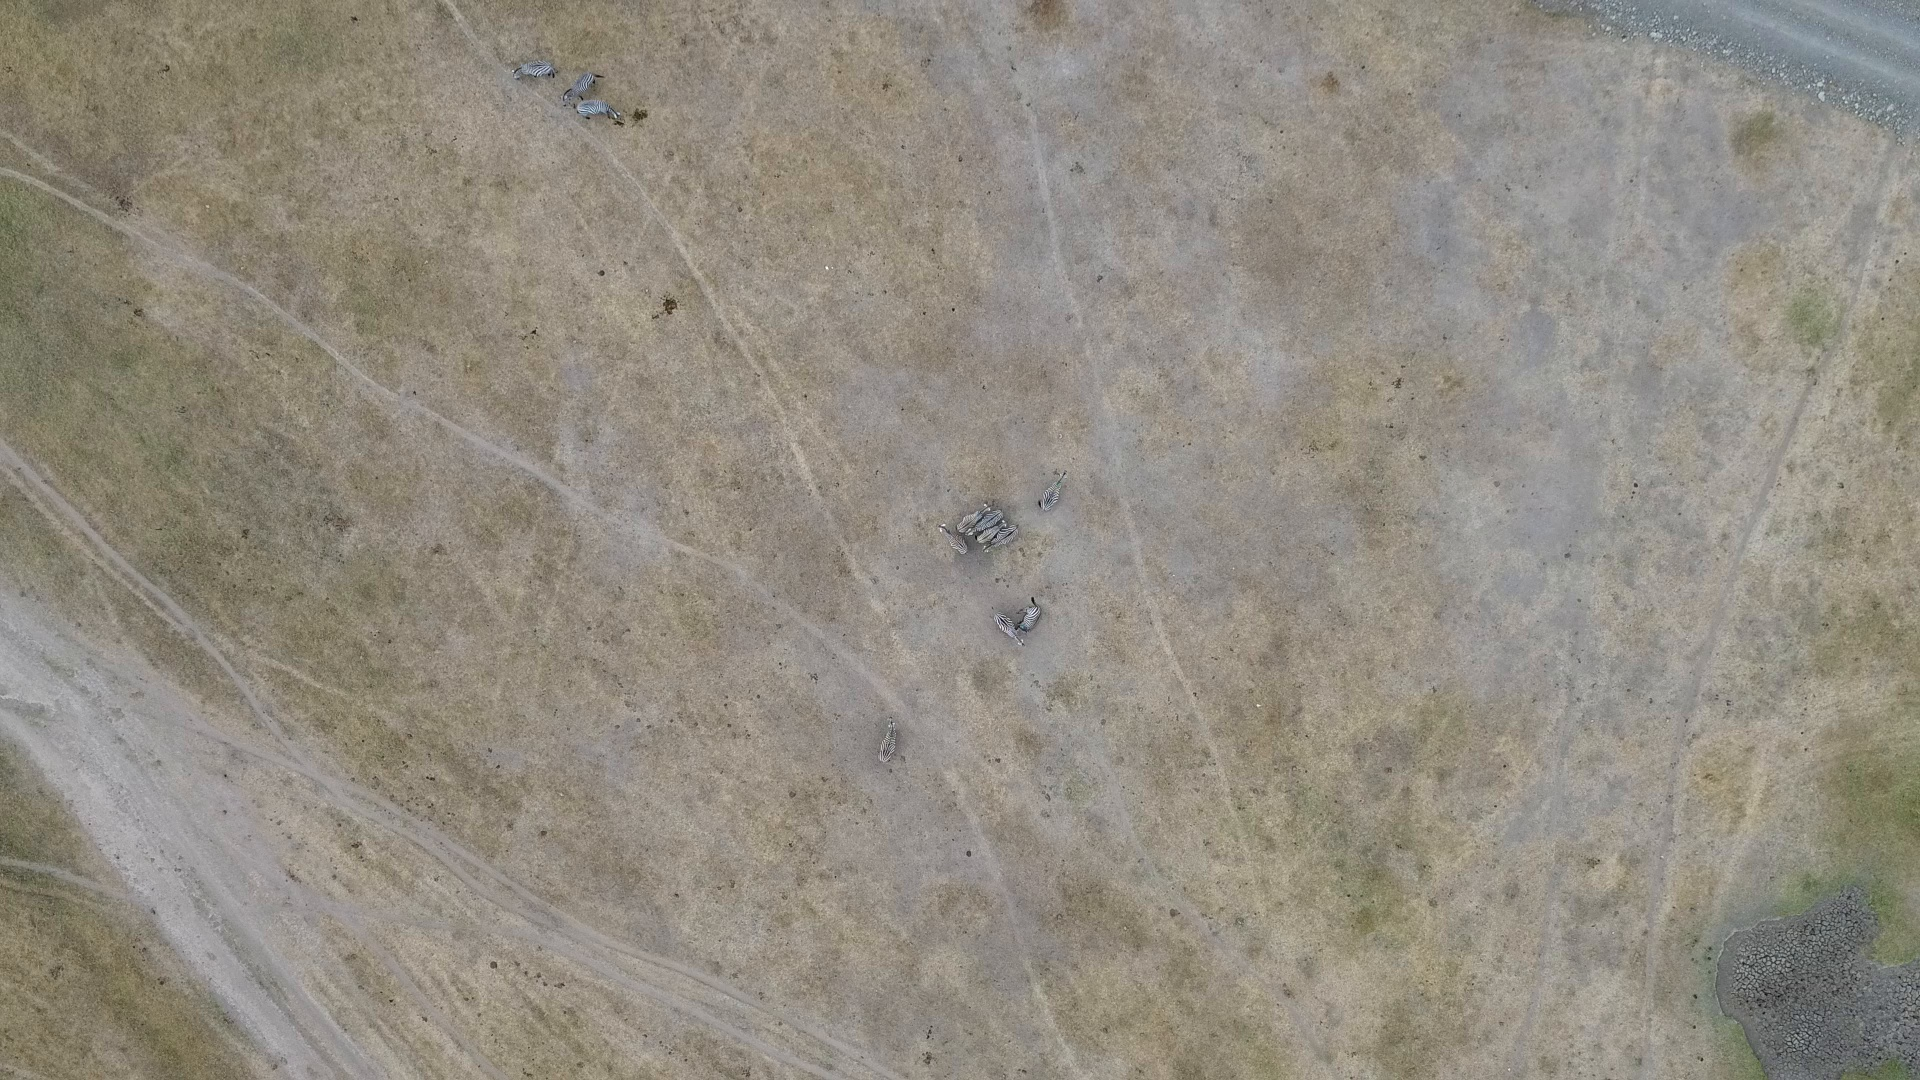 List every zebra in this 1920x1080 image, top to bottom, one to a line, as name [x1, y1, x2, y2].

zebra [513, 60, 554, 79]
zebra [563, 72, 600, 104]
zebra [574, 98, 616, 118]
zebra [1040, 473, 1065, 511]
zebra [956, 505, 989, 533]
zebra [965, 509, 1003, 536]
zebra [976, 520, 1007, 544]
zebra [980, 524, 1020, 554]
zebra [940, 526, 968, 556]
zebra [1017, 601, 1040, 634]
zebra [995, 614, 1025, 649]
zebra [879, 720, 899, 762]